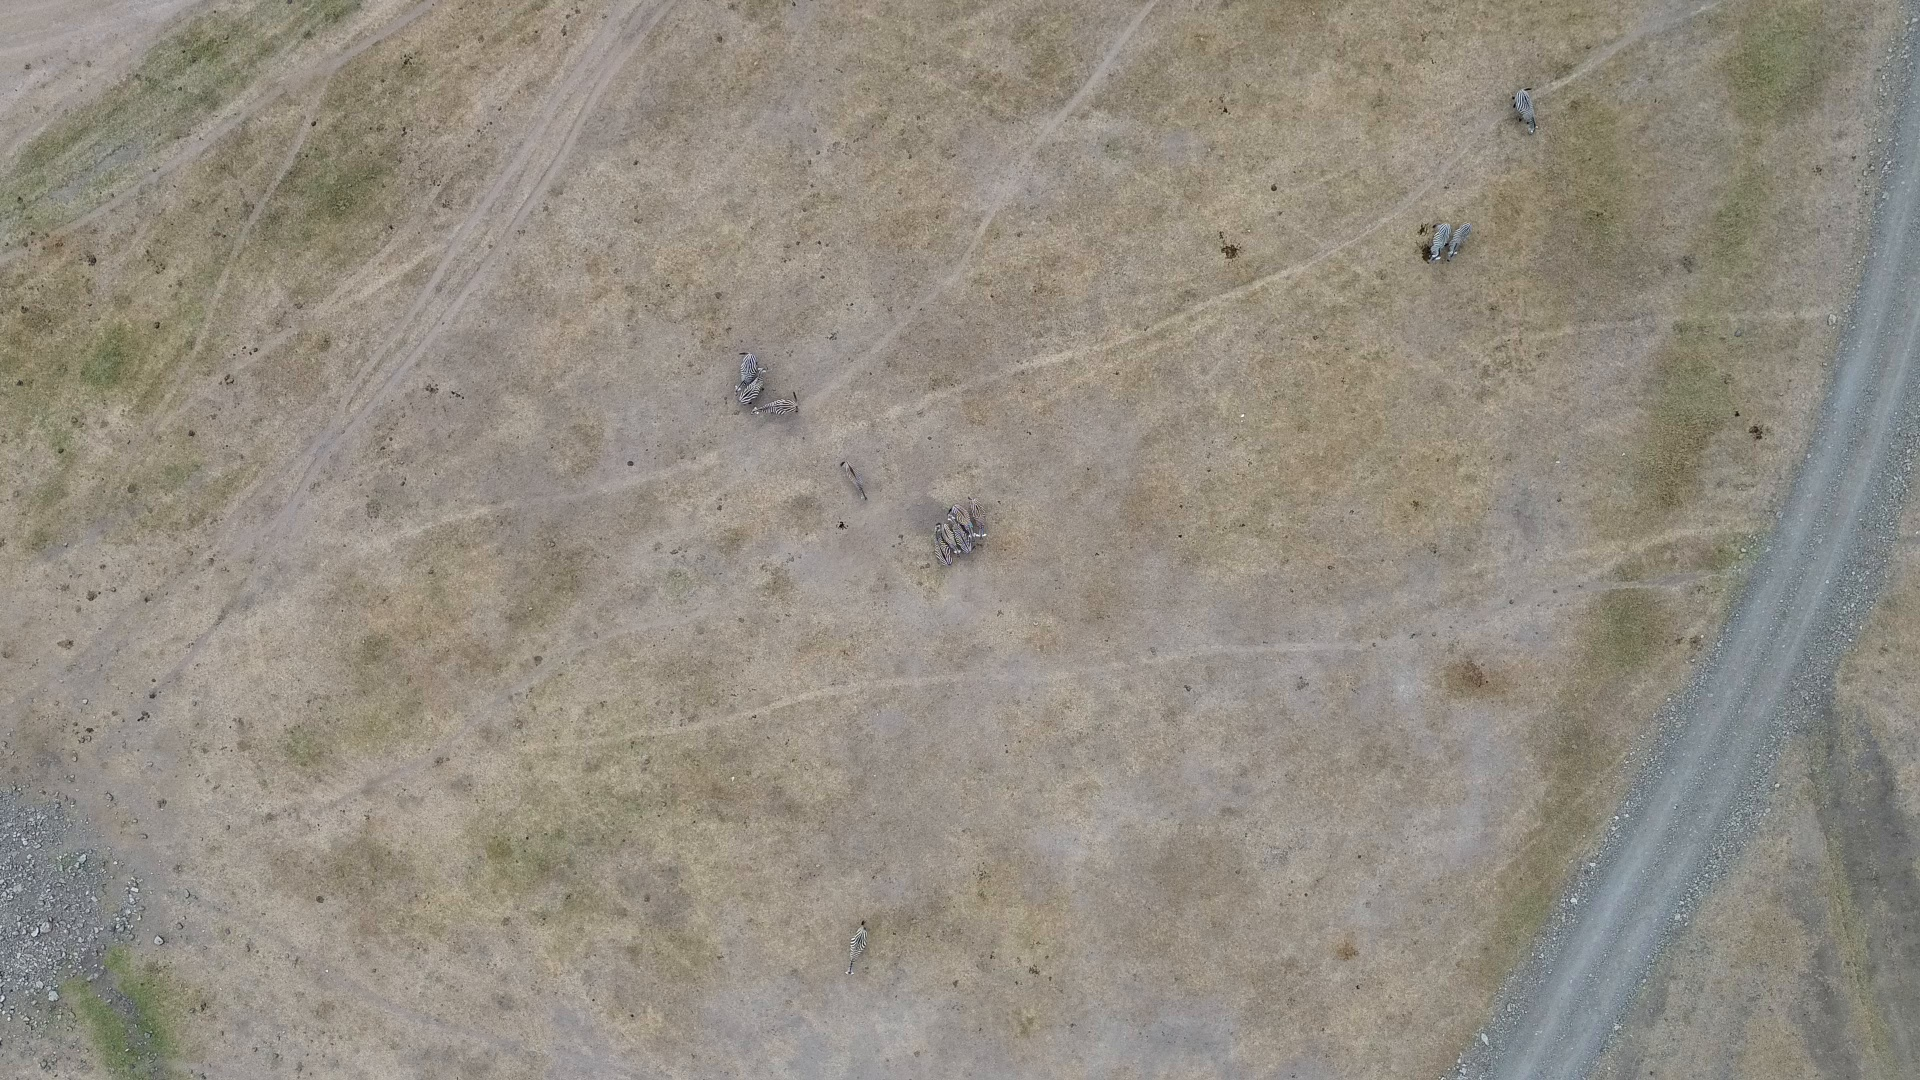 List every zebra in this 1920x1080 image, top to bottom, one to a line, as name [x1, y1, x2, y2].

zebra [1513, 91, 1538, 134]
zebra [1448, 224, 1473, 257]
zebra [1428, 225, 1448, 262]
zebra [736, 354, 758, 392]
zebra [742, 365, 762, 404]
zebra [758, 398, 798, 415]
zebra [843, 461, 868, 501]
zebra [970, 497, 988, 540]
zebra [952, 504, 976, 542]
zebra [947, 513, 971, 553]
zebra [934, 523, 953, 565]
zebra [942, 523, 962, 557]
zebra [845, 927, 867, 976]